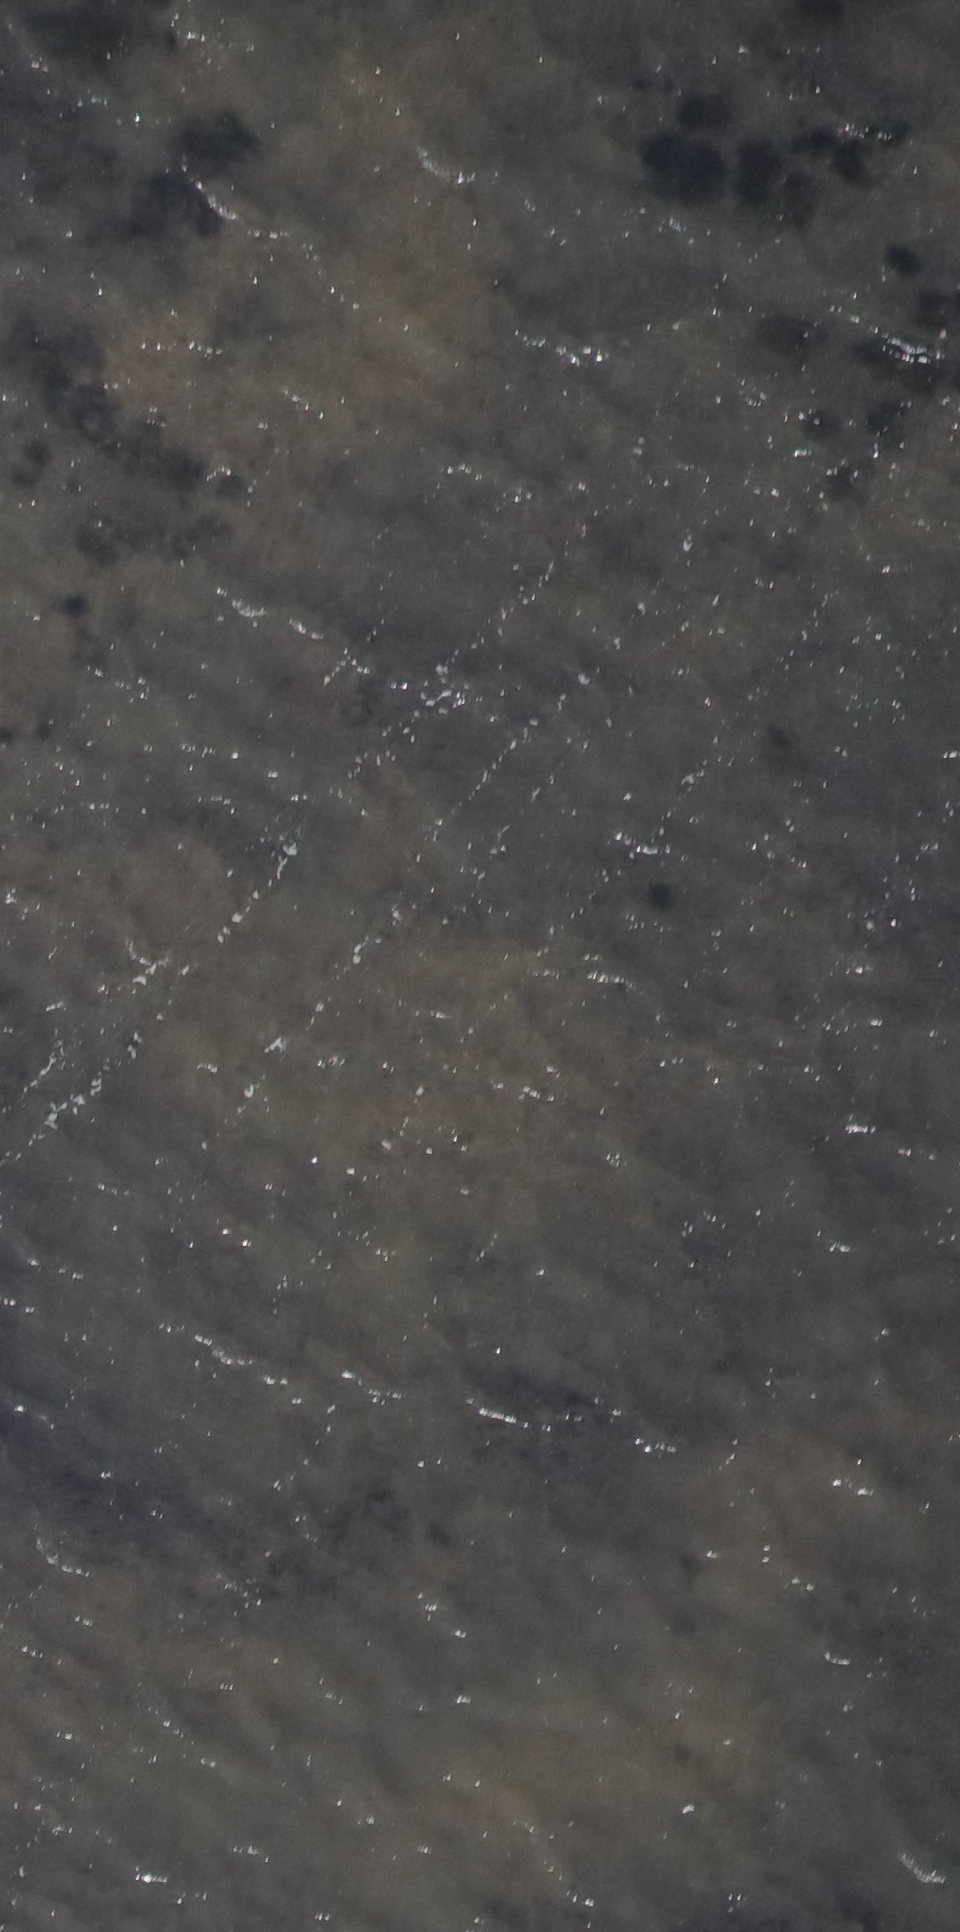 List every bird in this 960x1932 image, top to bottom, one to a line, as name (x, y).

None